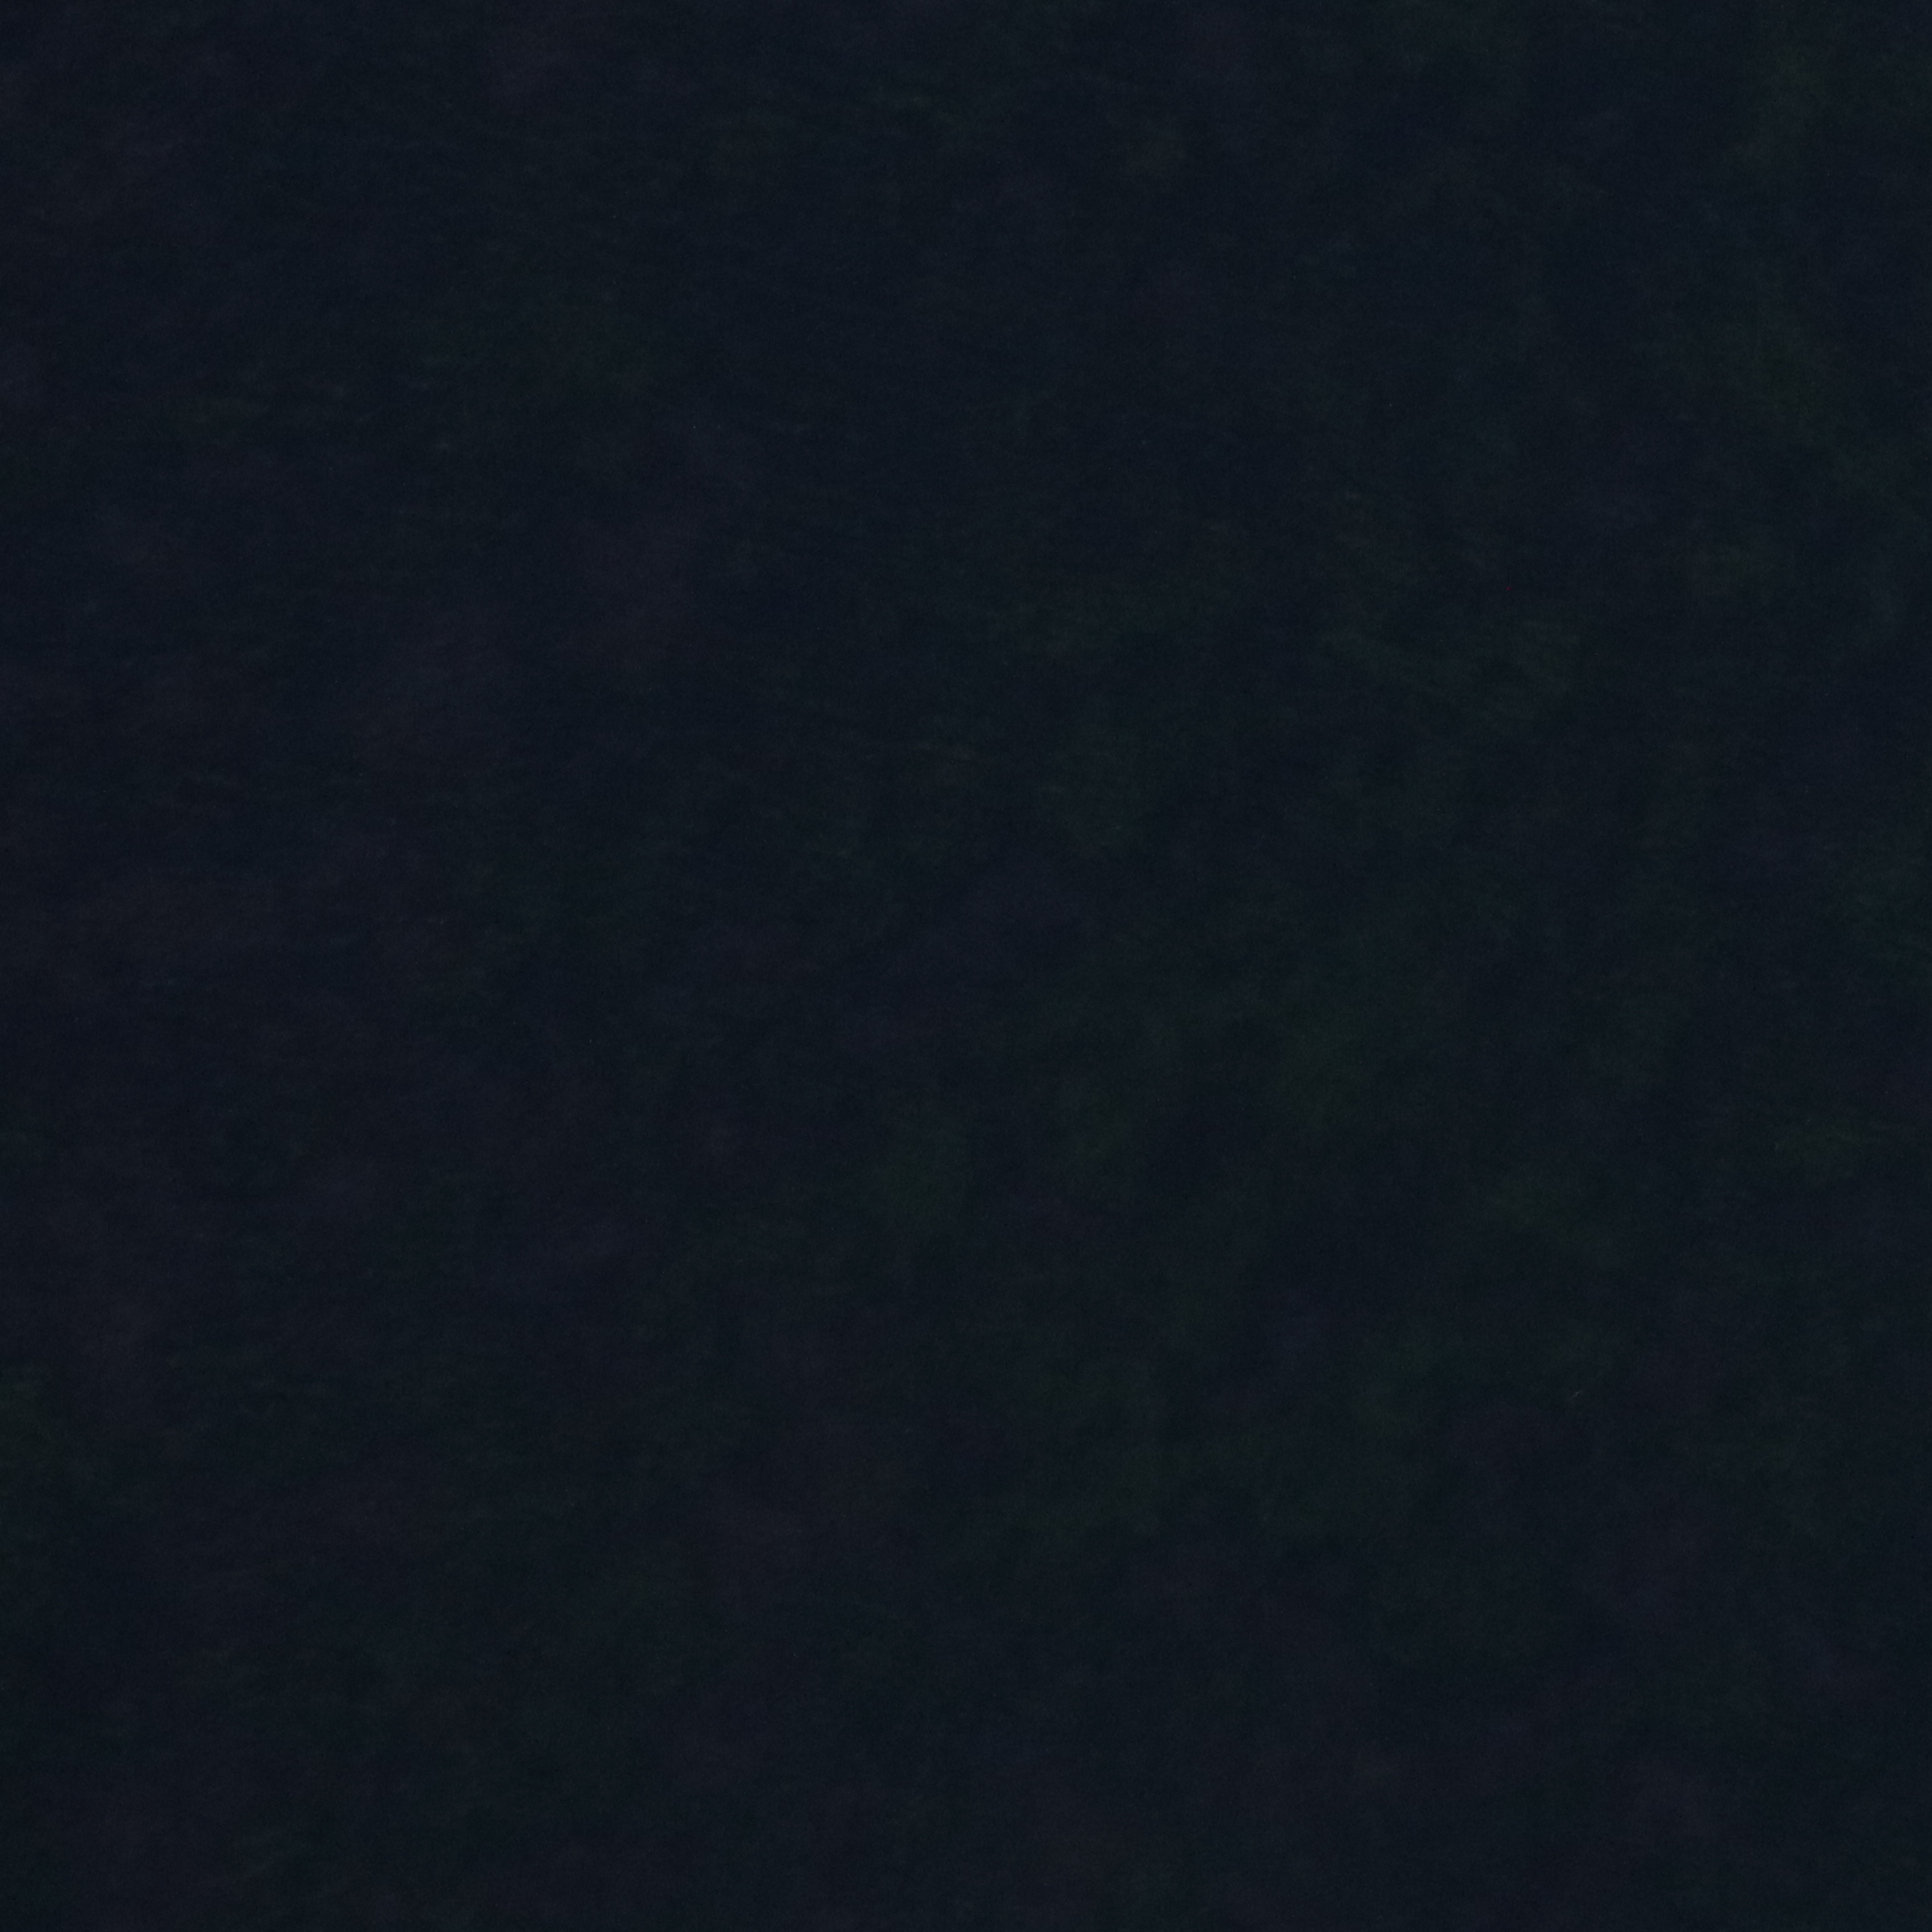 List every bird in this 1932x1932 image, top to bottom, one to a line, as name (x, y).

None